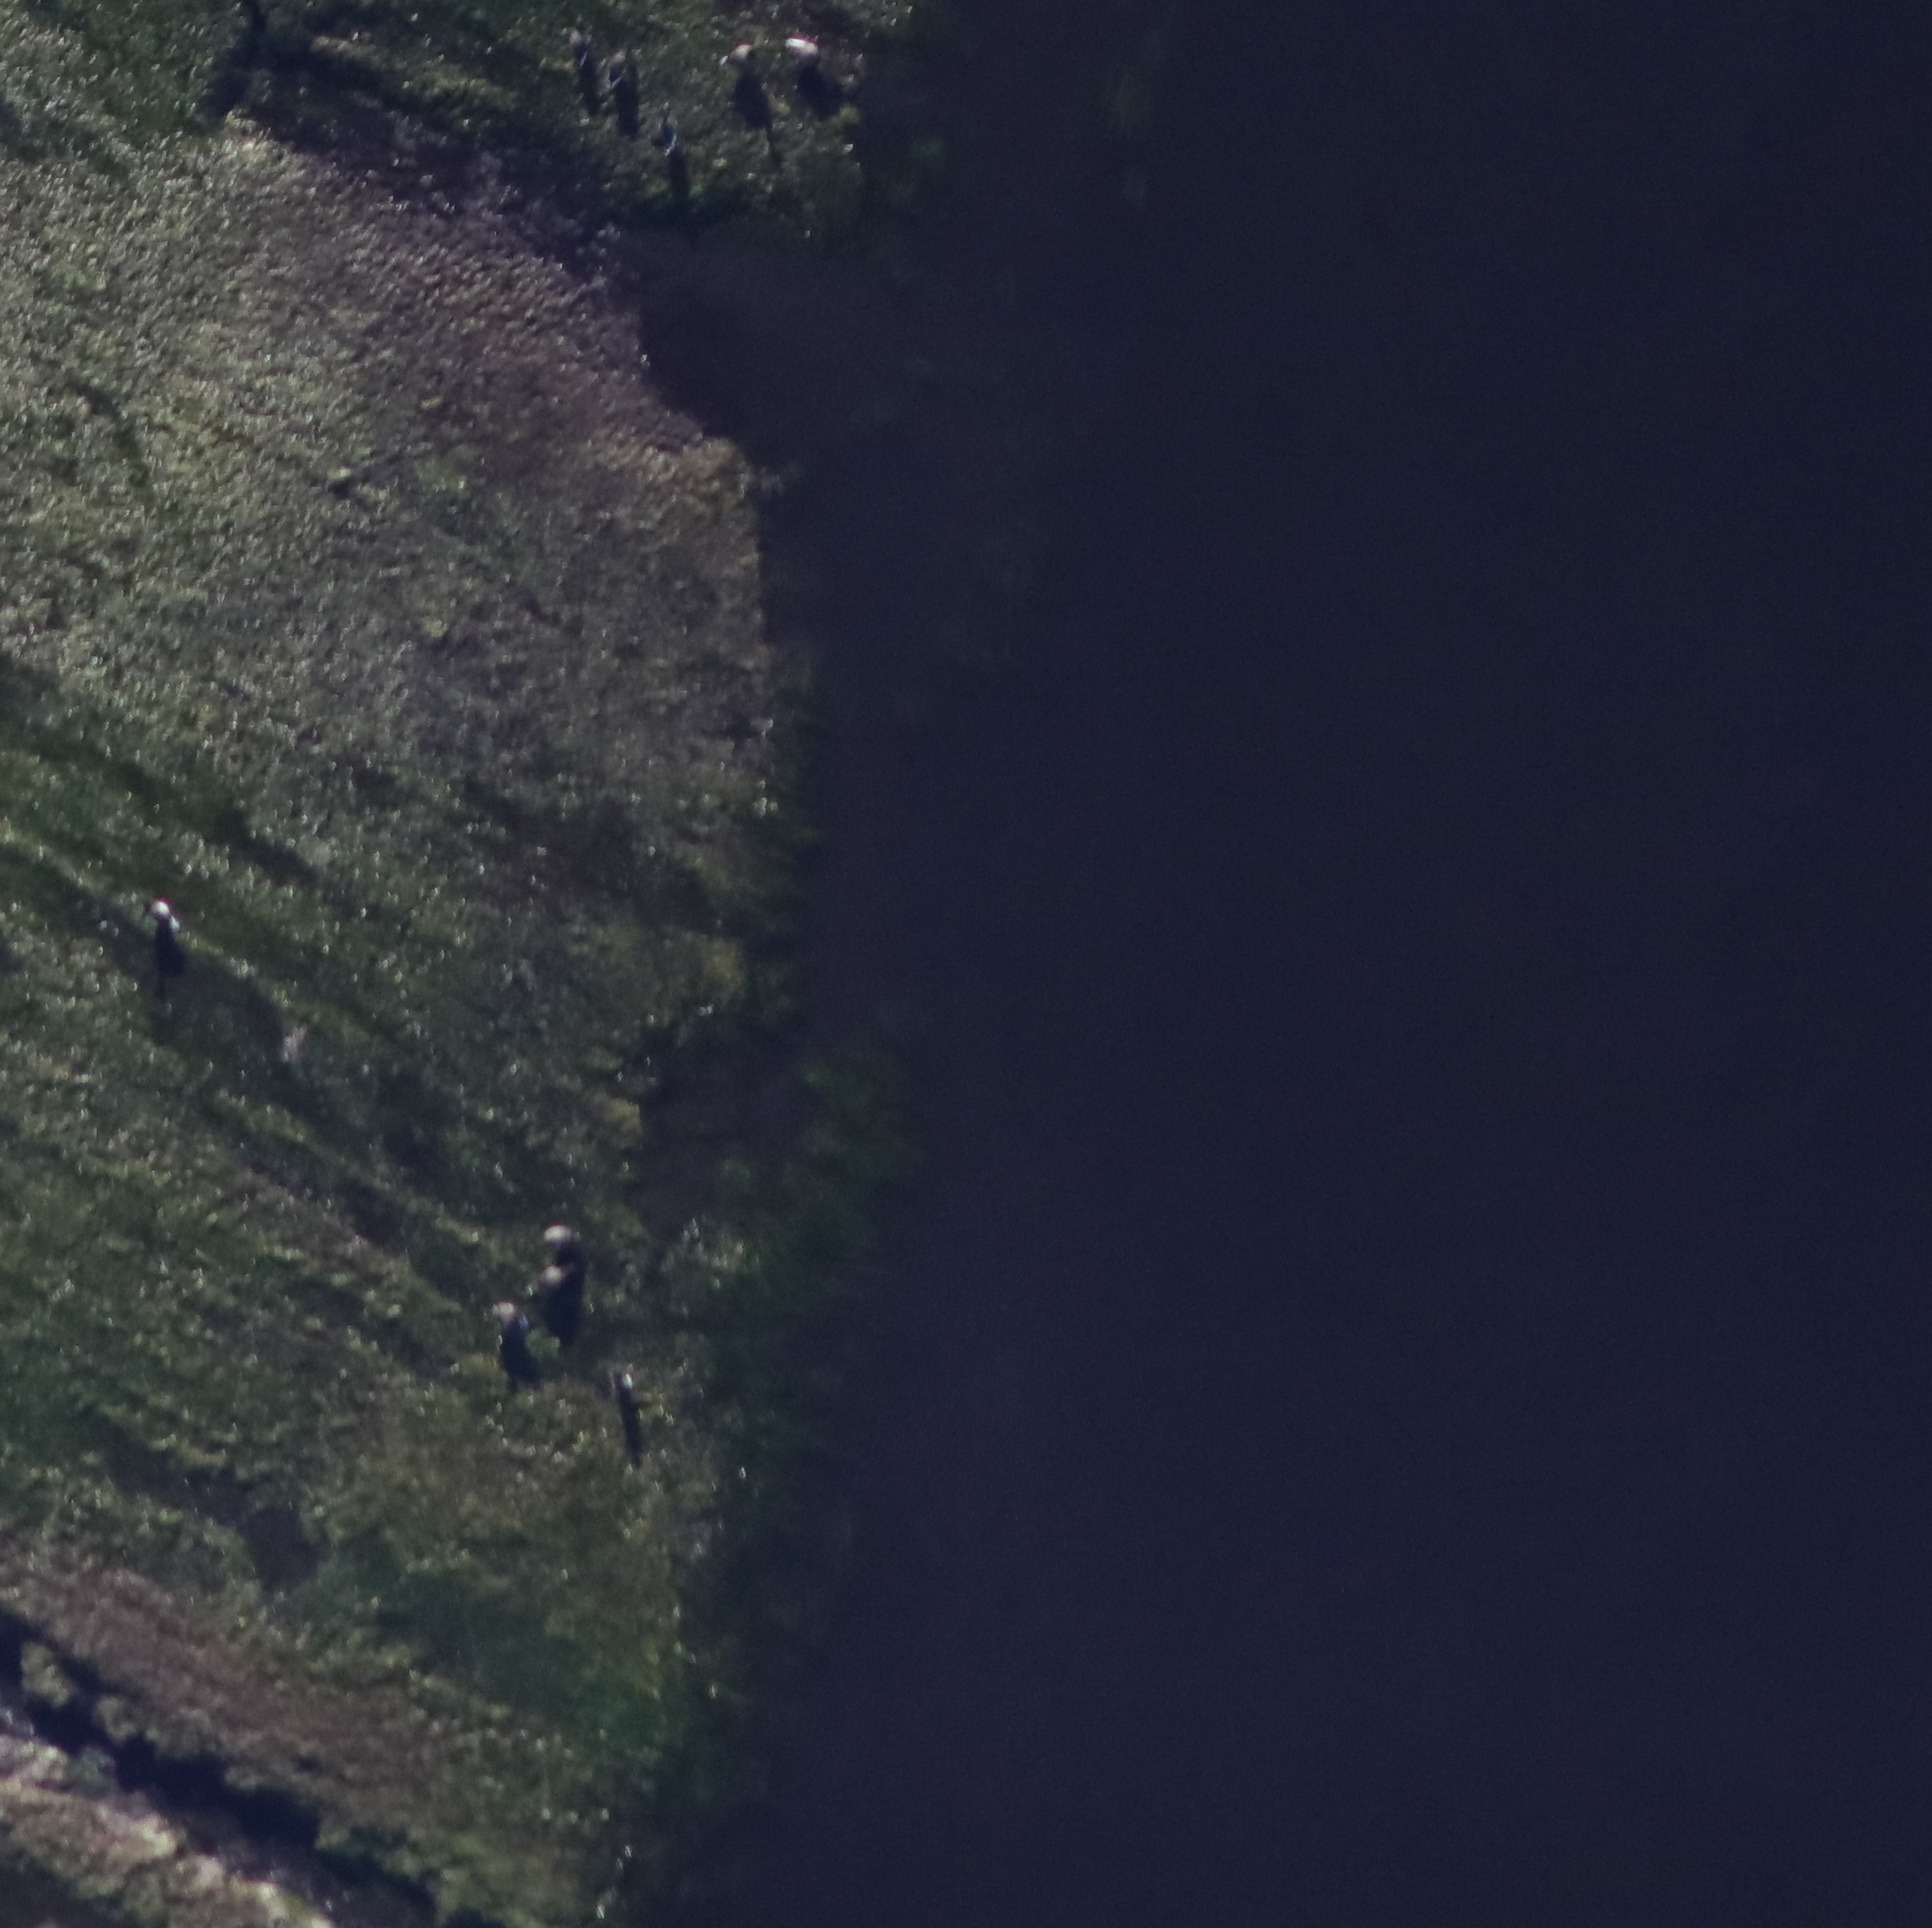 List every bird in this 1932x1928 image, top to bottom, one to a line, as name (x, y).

brant (578, 41)
brant (813, 49)
brant (750, 60)
brant (616, 87)
brant (669, 133)
brant (157, 910)
brant (563, 1235)
brant (558, 1274)
brant (506, 1308)
brant (620, 1379)